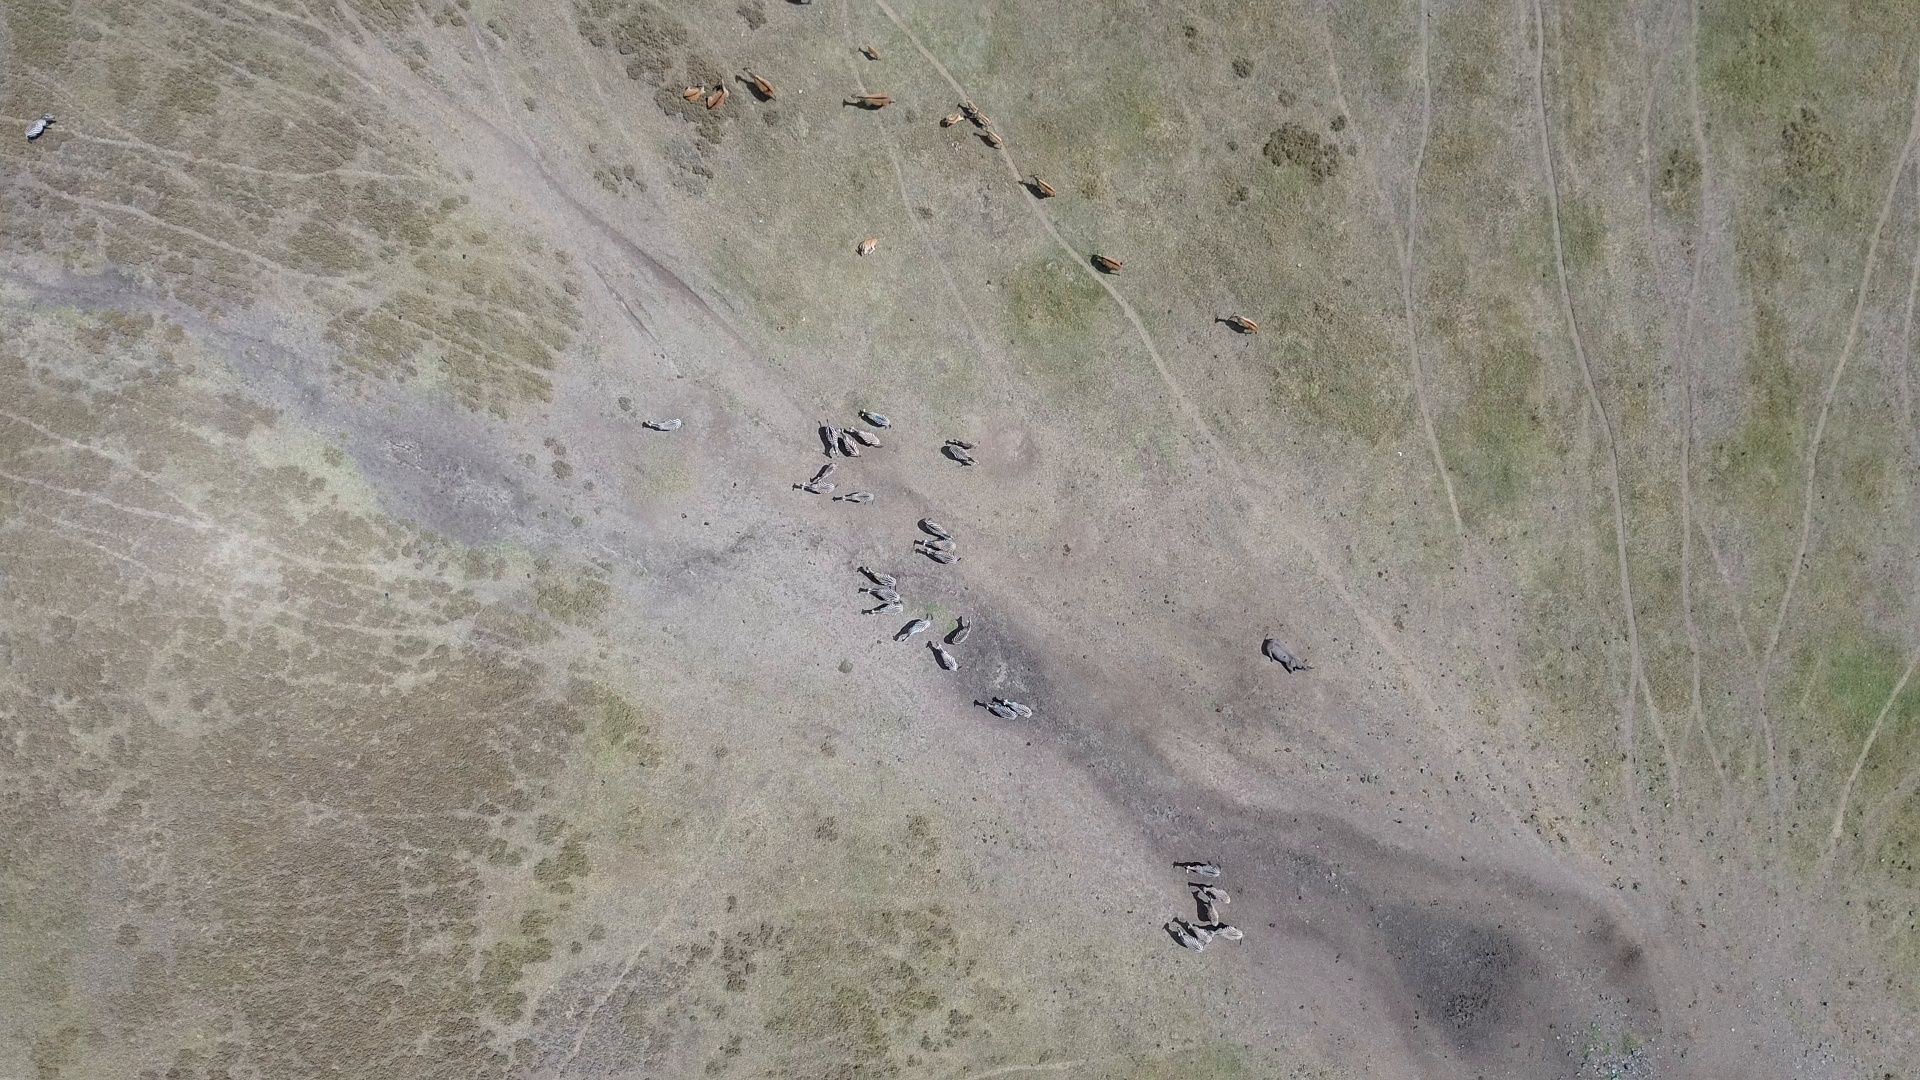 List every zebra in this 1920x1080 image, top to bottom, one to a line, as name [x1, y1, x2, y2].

zebra [26, 115, 53, 140]
zebra [860, 411, 888, 427]
zebra [643, 417, 680, 430]
zebra [824, 424, 840, 455]
zebra [838, 426, 860, 454]
zebra [852, 427, 878, 446]
zebra [953, 437, 983, 449]
zebra [949, 446, 982, 467]
zebra [810, 462, 838, 484]
zebra [809, 479, 834, 495]
zebra [836, 492, 873, 505]
zebra [922, 521, 950, 539]
zebra [923, 538, 957, 552]
zebra [925, 547, 958, 565]
zebra [866, 567, 898, 586]
zebra [866, 586, 902, 601]
zebra [870, 604, 904, 615]
zebra [898, 619, 930, 642]
zebra [952, 619, 973, 646]
zebra [935, 642, 958, 671]
zebra [1003, 697, 1033, 718]
zebra [985, 702, 1018, 719]
zebra [1186, 865, 1220, 877]
zebra [1190, 887, 1211, 920]
zebra [1205, 925, 1242, 941]
zebra [1172, 926, 1206, 952]